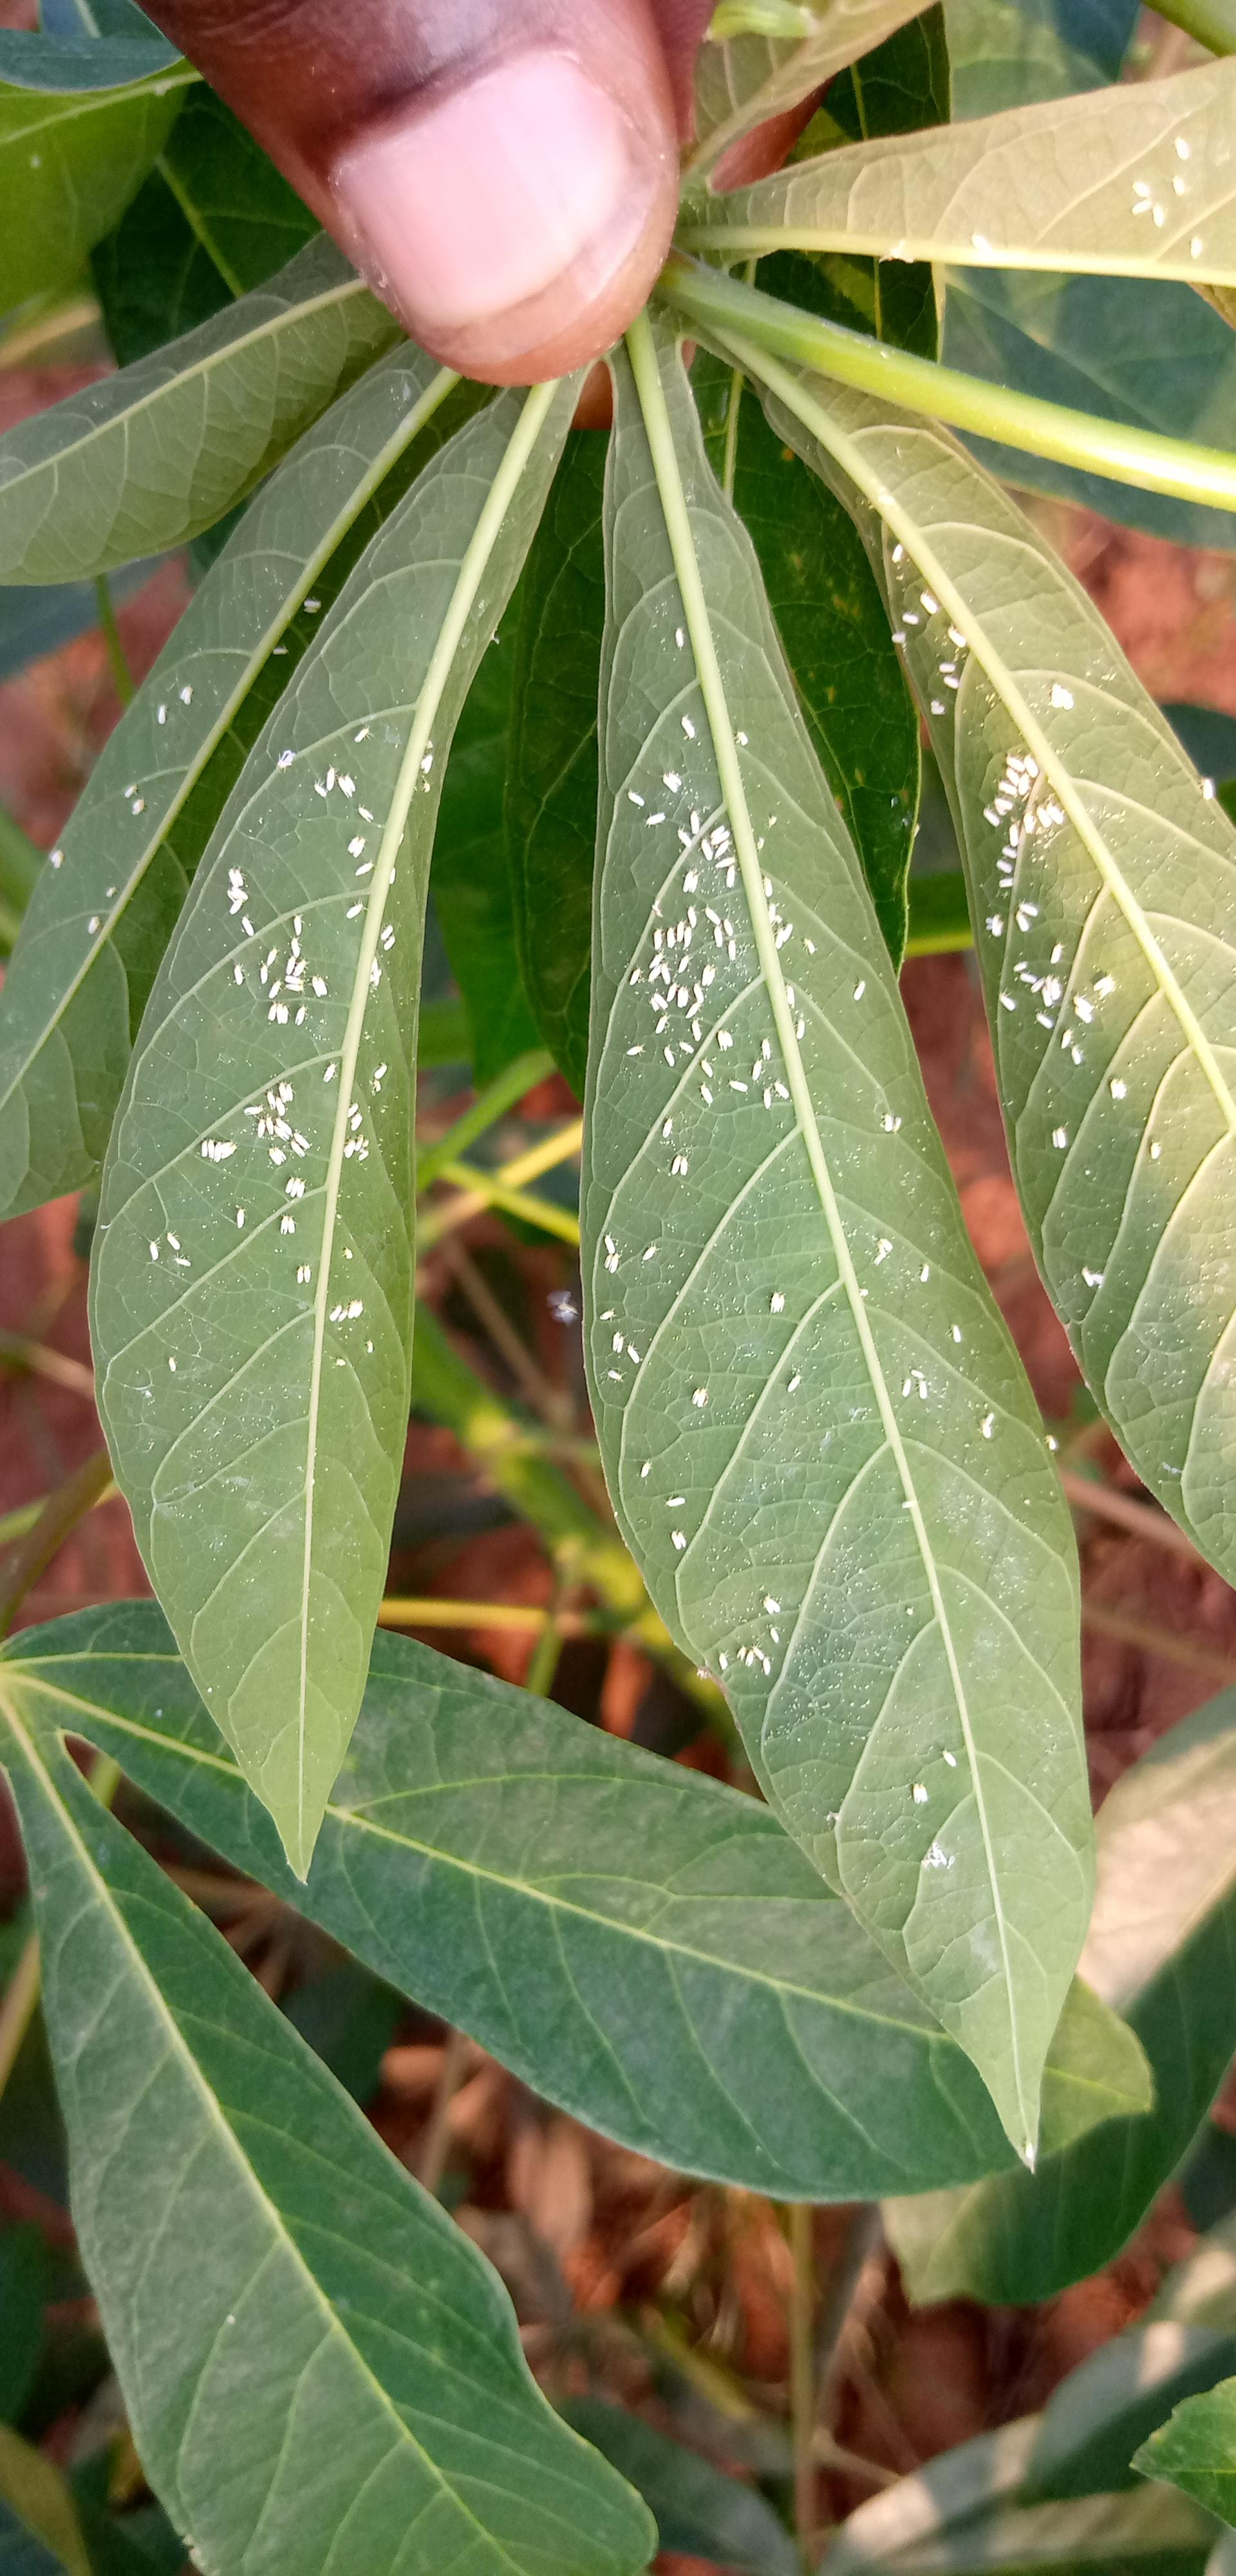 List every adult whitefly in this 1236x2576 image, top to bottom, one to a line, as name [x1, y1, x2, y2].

whitefly [1174, 134, 1191, 161]
whitefly [1170, 173, 1190, 198]
whitefly [1130, 180, 1153, 198]
whitefly [1131, 198, 1152, 218]
whitefly [1152, 203, 1168, 229]
whitefly [969, 231, 993, 248]
whitefly [1189, 234, 1206, 260]
whitefly [875, 235, 917, 265]
whitefly [891, 544, 903, 563]
whitefly [918, 590, 938, 616]
whitefly [303, 598, 322, 609]
whitefly [301, 606, 319, 616]
whitefly [899, 611, 921, 627]
whitefly [674, 623, 687, 652]
whitefly [946, 625, 966, 649]
whitefly [886, 632, 909, 644]
whitefly [270, 645, 290, 657]
whitefly [937, 661, 957, 673]
whitefly [941, 676, 961, 692]
whitefly [1048, 681, 1063, 710]
whitefly [178, 684, 196, 706]
whitefly [1063, 690, 1074, 712]
whitefly [928, 698, 940, 707]
whitefly [155, 703, 170, 727]
whitefly [928, 706, 947, 717]
whitefly [680, 715, 698, 741]
whitefly [353, 726, 371, 746]
whitefly [735, 728, 751, 746]
whitefly [424, 739, 438, 751]
whitefly [283, 744, 297, 762]
whitefly [420, 753, 433, 775]
whitefly [1024, 755, 1040, 778]
whitefly [1004, 755, 1024, 772]
whitefly [276, 757, 294, 770]
whitefly [326, 764, 335, 791]
whitefly [1004, 767, 1019, 786]
whitefly [668, 772, 683, 787]
whitefly [1019, 773, 1031, 795]
whitefly [337, 774, 353, 800]
whitefly [345, 774, 357, 793]
whitefly [662, 775, 677, 793]
whitefly [1201, 777, 1215, 801]
whitefly [997, 780, 1018, 795]
whitefly [422, 781, 432, 793]
whitefly [312, 782, 327, 799]
whitefly [124, 783, 138, 800]
whitefly [626, 790, 644, 808]
whitefly [130, 795, 147, 817]
whitefly [994, 797, 1013, 811]
whitefly [1046, 802, 1064, 826]
whitefly [357, 806, 377, 824]
whitefly [1035, 806, 1053, 829]
whitefly [689, 808, 701, 834]
whitefly [982, 808, 1001, 828]
whitefly [1022, 810, 1037, 835]
whitefly [644, 811, 666, 827]
whitefly [766, 812, 779, 827]
whitefly [1008, 822, 1019, 849]
whitefly [677, 828, 694, 848]
whitefly [755, 835, 767, 851]
whitefly [347, 836, 359, 855]
whitefly [353, 837, 366, 857]
whitefly [699, 839, 713, 862]
whitefly [715, 840, 729, 858]
whitefly [999, 845, 1018, 862]
whitefly [50, 847, 66, 869]
whitefly [715, 857, 736, 869]
whitefly [994, 858, 1013, 875]
whitefly [354, 861, 374, 877]
whitefly [725, 865, 736, 888]
whitefly [388, 867, 396, 887]
whitefly [229, 867, 239, 889]
whitefly [234, 869, 246, 888]
whitefly [682, 869, 695, 895]
whitefly [689, 873, 700, 893]
whitefly [762, 875, 774, 897]
whitefly [996, 876, 1014, 889]
whitefly [103, 885, 121, 900]
whitefly [232, 888, 250, 902]
whitefly [227, 890, 240, 902]
whitefly [229, 898, 243, 916]
whitefly [345, 902, 365, 922]
whitefly [1018, 902, 1038, 916]
whitefly [767, 904, 775, 925]
whitefly [686, 905, 697, 928]
whitefly [704, 906, 722, 925]
whitefly [1015, 911, 1029, 934]
whitefly [989, 911, 1006, 938]
whitefly [293, 913, 304, 935]
whitefly [774, 914, 782, 923]
whitefly [86, 914, 103, 936]
whitefly [241, 916, 256, 938]
whitefly [723, 919, 736, 938]
whitefly [676, 921, 684, 942]
whitefly [380, 923, 393, 940]
whitefly [783, 923, 794, 943]
whitefly [684, 924, 692, 949]
whitefly [713, 925, 724, 950]
whitefly [666, 927, 677, 949]
whitefly [774, 927, 784, 949]
whitefly [652, 928, 663, 951]
whitefly [289, 936, 303, 957]
whitefly [383, 936, 397, 952]
whitefly [803, 938, 816, 955]
whitefly [727, 939, 739, 961]
whitefly [1049, 942, 1064, 965]
whitefly [267, 946, 277, 966]
whitefly [650, 951, 663, 971]
whitefly [677, 954, 689, 974]
whitefly [285, 956, 294, 975]
whitefly [371, 957, 378, 974]
whitefly [294, 959, 308, 976]
whitefly [1011, 959, 1031, 972]
whitefly [234, 961, 245, 987]
whitefly [660, 963, 673, 985]
whitefly [260, 964, 271, 985]
whitefly [648, 965, 662, 983]
whitefly [628, 967, 641, 987]
whitefly [1018, 971, 1036, 985]
whitefly [373, 973, 380, 987]
whitefly [310, 974, 322, 998]
whitefly [1044, 974, 1053, 992]
whitefly [1092, 974, 1112, 992]
whitefly [852, 975, 866, 1003]
whitefly [284, 976, 303, 983]
whitefly [1030, 976, 1045, 994]
whitefly [1052, 976, 1063, 1001]
whitefly [318, 977, 331, 996]
whitefly [268, 978, 281, 1000]
whitefly [667, 981, 677, 1003]
whitefly [785, 981, 797, 1005]
whitefly [1100, 981, 1115, 998]
whitefly [285, 983, 304, 994]
whitefly [677, 984, 682, 1009]
whitefly [693, 984, 708, 1003]
whitefly [1040, 985, 1053, 1009]
whitefly [683, 986, 689, 1010]
whitefly [653, 990, 669, 1010]
whitefly [998, 991, 1017, 1013]
whitefly [1073, 994, 1094, 1012]
whitefly [650, 997, 659, 1012]
whitefly [267, 999, 277, 1022]
whitefly [686, 1002, 700, 1021]
whitefly [276, 1003, 283, 1026]
whitefly [294, 1004, 312, 1027]
whitefly [283, 1005, 290, 1025]
whitefly [1074, 1006, 1092, 1024]
whitefly [653, 1014, 669, 1034]
whitefly [1034, 1014, 1053, 1032]
whitefly [794, 1016, 809, 1041]
whitefly [690, 1018, 704, 1042]
whitefly [1061, 1028, 1073, 1050]
whitefly [716, 1028, 727, 1053]
whitefly [724, 1030, 735, 1048]
whitefly [760, 1034, 772, 1061]
whitefly [679, 1041, 697, 1056]
whitefly [624, 1043, 644, 1057]
whitefly [662, 1045, 677, 1068]
whitefly [1070, 1045, 1083, 1067]
whitefly [751, 1057, 763, 1083]
whitefly [322, 1059, 337, 1084]
whitefly [700, 1059, 715, 1080]
whitefly [374, 1061, 388, 1079]
whitefly [1108, 1075, 1117, 1099]
whitefly [1118, 1077, 1127, 1101]
whitefly [725, 1079, 749, 1095]
whitefly [373, 1079, 382, 1095]
whitefly [772, 1080, 791, 1101]
whitefly [276, 1082, 286, 1104]
whitefly [286, 1082, 295, 1102]
whitefly [698, 1083, 715, 1108]
whitefly [762, 1084, 772, 1111]
whitefly [266, 1088, 276, 1110]
whitefly [276, 1095, 287, 1117]
whitefly [348, 1102, 359, 1119]
whitefly [242, 1106, 264, 1115]
whitefly [882, 1110, 894, 1134]
whitefly [351, 1112, 363, 1132]
whitefly [892, 1114, 904, 1133]
whitefly [265, 1115, 275, 1137]
whitefly [660, 1116, 673, 1139]
whitefly [256, 1117, 266, 1140]
whitefly [276, 1117, 293, 1135]
whitefly [274, 1126, 290, 1142]
whitefly [1057, 1127, 1067, 1150]
whitefly [1051, 1128, 1058, 1150]
whitefly [293, 1130, 312, 1152]
whitefly [355, 1135, 364, 1152]
whitefly [207, 1138, 214, 1161]
whitefly [344, 1138, 356, 1159]
whitefly [201, 1139, 207, 1159]
whitefly [290, 1139, 307, 1160]
whitefly [362, 1139, 370, 1149]
whitefly [214, 1141, 220, 1164]
whitefly [1149, 1141, 1161, 1162]
whitefly [220, 1142, 233, 1155]
whitefly [222, 1142, 237, 1160]
whitefly [274, 1147, 288, 1162]
whitefly [269, 1149, 281, 1166]
whitefly [358, 1150, 369, 1164]
whitefly [669, 1153, 680, 1177]
whitefly [680, 1155, 688, 1177]
whitefly [285, 1177, 295, 1194]
whitefly [290, 1178, 301, 1198]
whitefly [297, 1180, 306, 1199]
whitefly [234, 1205, 248, 1229]
whitefly [279, 1213, 288, 1235]
whitefly [288, 1213, 297, 1235]
whitefly [164, 1230, 184, 1252]
whitefly [603, 1233, 617, 1254]
whitefly [880, 1236, 895, 1252]
whitefly [148, 1238, 162, 1262]
whitefly [878, 1240, 885, 1254]
whitefly [640, 1243, 659, 1263]
whitefly [341, 1245, 356, 1261]
whitefly [608, 1253, 619, 1274]
whitefly [872, 1253, 885, 1267]
whitefly [603, 1253, 613, 1271]
whitefly [174, 1256, 193, 1269]
whitefly [917, 1260, 932, 1284]
whitefly [303, 1261, 315, 1286]
whitefly [295, 1264, 303, 1286]
whitefly [1080, 1266, 1093, 1288]
whitefly [1091, 1272, 1105, 1287]
whitefly [857, 1286, 871, 1298]
whitefly [548, 1289, 581, 1323]
whitefly [769, 1291, 780, 1314]
whitefly [778, 1293, 785, 1315]
whitefly [355, 1298, 366, 1320]
whitefly [347, 1299, 355, 1320]
whitefly [330, 1303, 342, 1322]
whitefly [596, 1307, 619, 1323]
whitefly [338, 1308, 349, 1325]
whitefly [947, 1321, 966, 1345]
whitefly [611, 1331, 620, 1352]
whitefly [617, 1334, 624, 1354]
whitefly [364, 1338, 375, 1356]
whitefly [625, 1342, 642, 1365]
whitefly [166, 1355, 178, 1374]
whitefly [333, 1356, 348, 1369]
whitefly [604, 1365, 624, 1385]
whitefly [910, 1368, 924, 1378]
whitefly [784, 1372, 803, 1394]
whitefly [900, 1377, 911, 1399]
whitefly [917, 1378, 928, 1400]
whitefly [697, 1387, 707, 1410]
whitefly [691, 1387, 700, 1405]
whitefly [984, 1412, 995, 1423]
whitefly [981, 1423, 992, 1439]
whitefly [1044, 1432, 1056, 1452]
whitefly [640, 1459, 652, 1479]
whitefly [663, 1493, 688, 1508]
whitefly [899, 1497, 918, 1509]
whitefly [670, 1529, 682, 1550]
whitefly [677, 1531, 688, 1549]
whitefly [765, 1596, 782, 1613]
whitefly [763, 1598, 774, 1615]
whitefly [903, 1605, 917, 1619]
whitefly [769, 1626, 780, 1643]
whitefly [736, 1645, 746, 1661]
whitefly [753, 1645, 767, 1660]
whitefly [744, 1649, 754, 1670]
whitefly [716, 1651, 730, 1672]
whitefly [763, 1658, 771, 1676]
whitefly [941, 1748, 958, 1768]
whitefly [912, 1781, 919, 1806]
whitefly [919, 1783, 929, 1803]